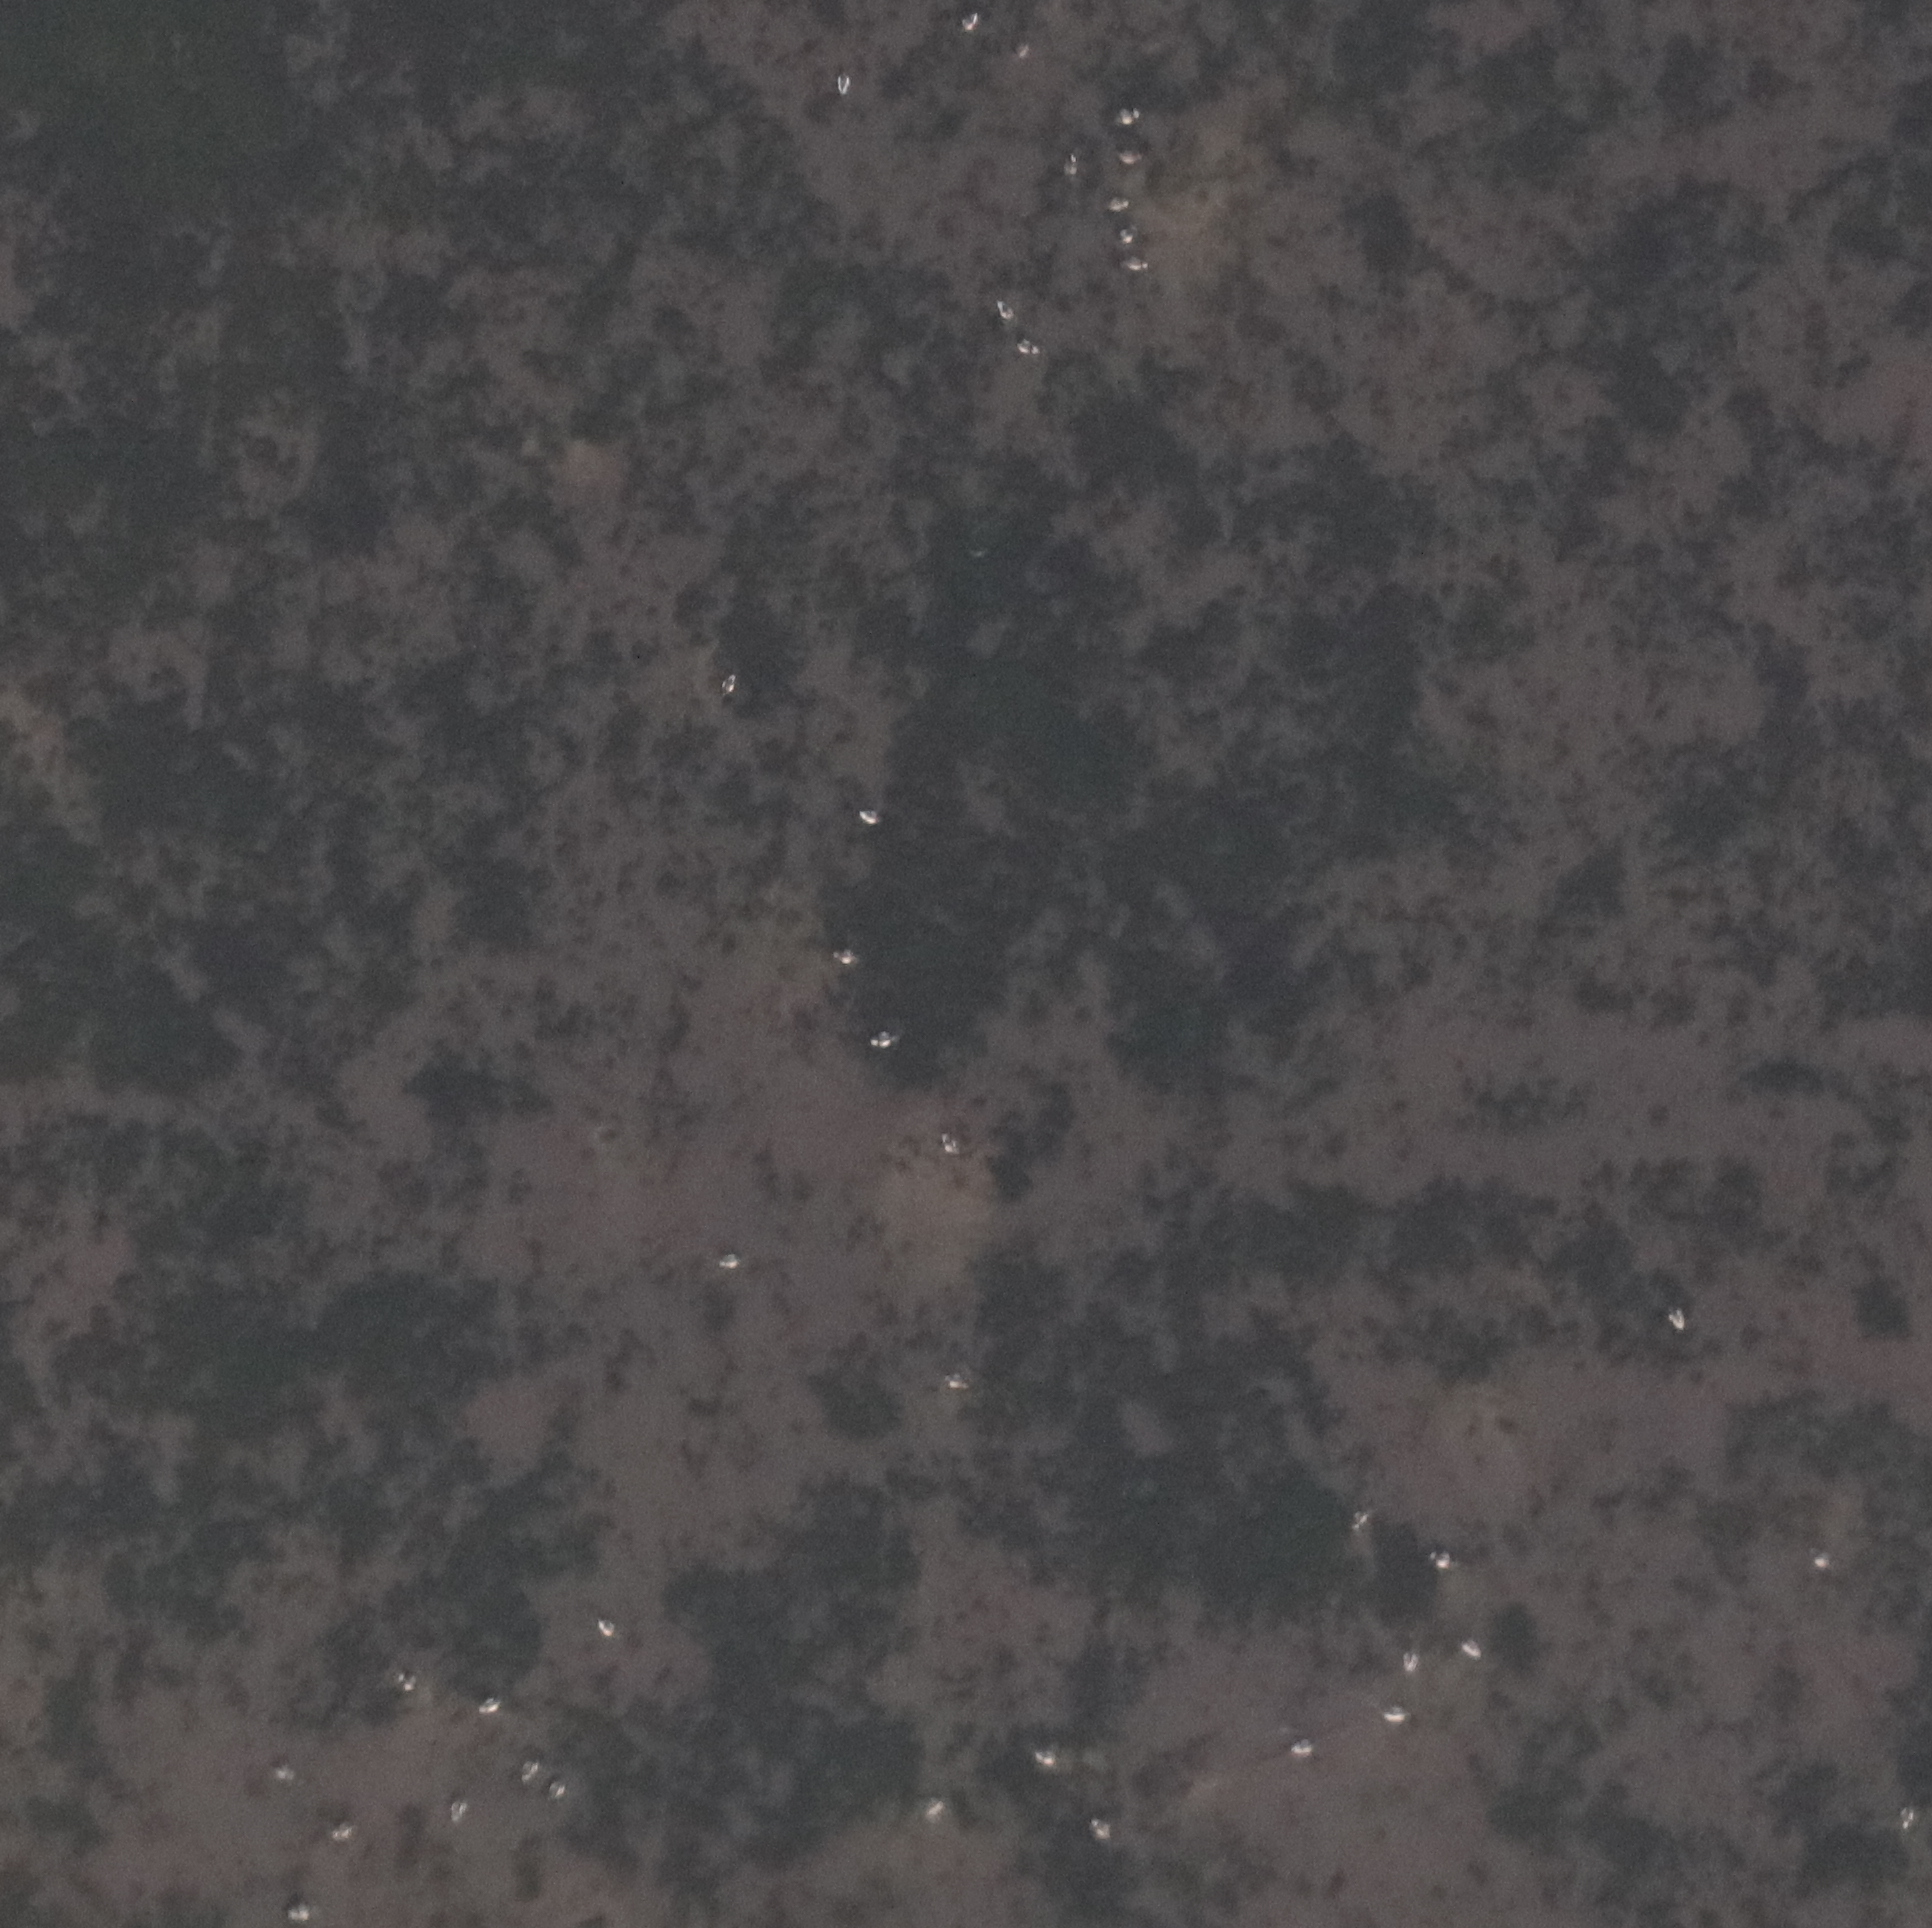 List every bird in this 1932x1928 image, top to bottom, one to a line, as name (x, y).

brant (968, 22)
brant (843, 82)
brant (1130, 110)
brant (1127, 158)
brant (1069, 167)
brant (1117, 206)
brant (1127, 234)
brant (1134, 264)
brant (1005, 311)
brant (1027, 346)
brant (728, 684)
brant (872, 814)
brant (846, 953)
brant (884, 1039)
brant (952, 1144)
brant (729, 1259)
brant (1673, 1314)
brant (956, 1380)
brant (1359, 1519)
brant (1819, 1559)
brant (1444, 1564)
brant (607, 1627)
brant (1467, 1651)
brant (1408, 1656)
brant (407, 1678)
brant (492, 1705)
brant (1395, 1718)
brant (1302, 1747)
brant (1042, 1757)
brant (528, 1767)
brant (286, 1770)
brant (555, 1787)
brant (930, 1807)
brant (457, 1808)
brant (1906, 1815)
brant (1099, 1826)
brant (342, 1831)
brant (298, 1911)